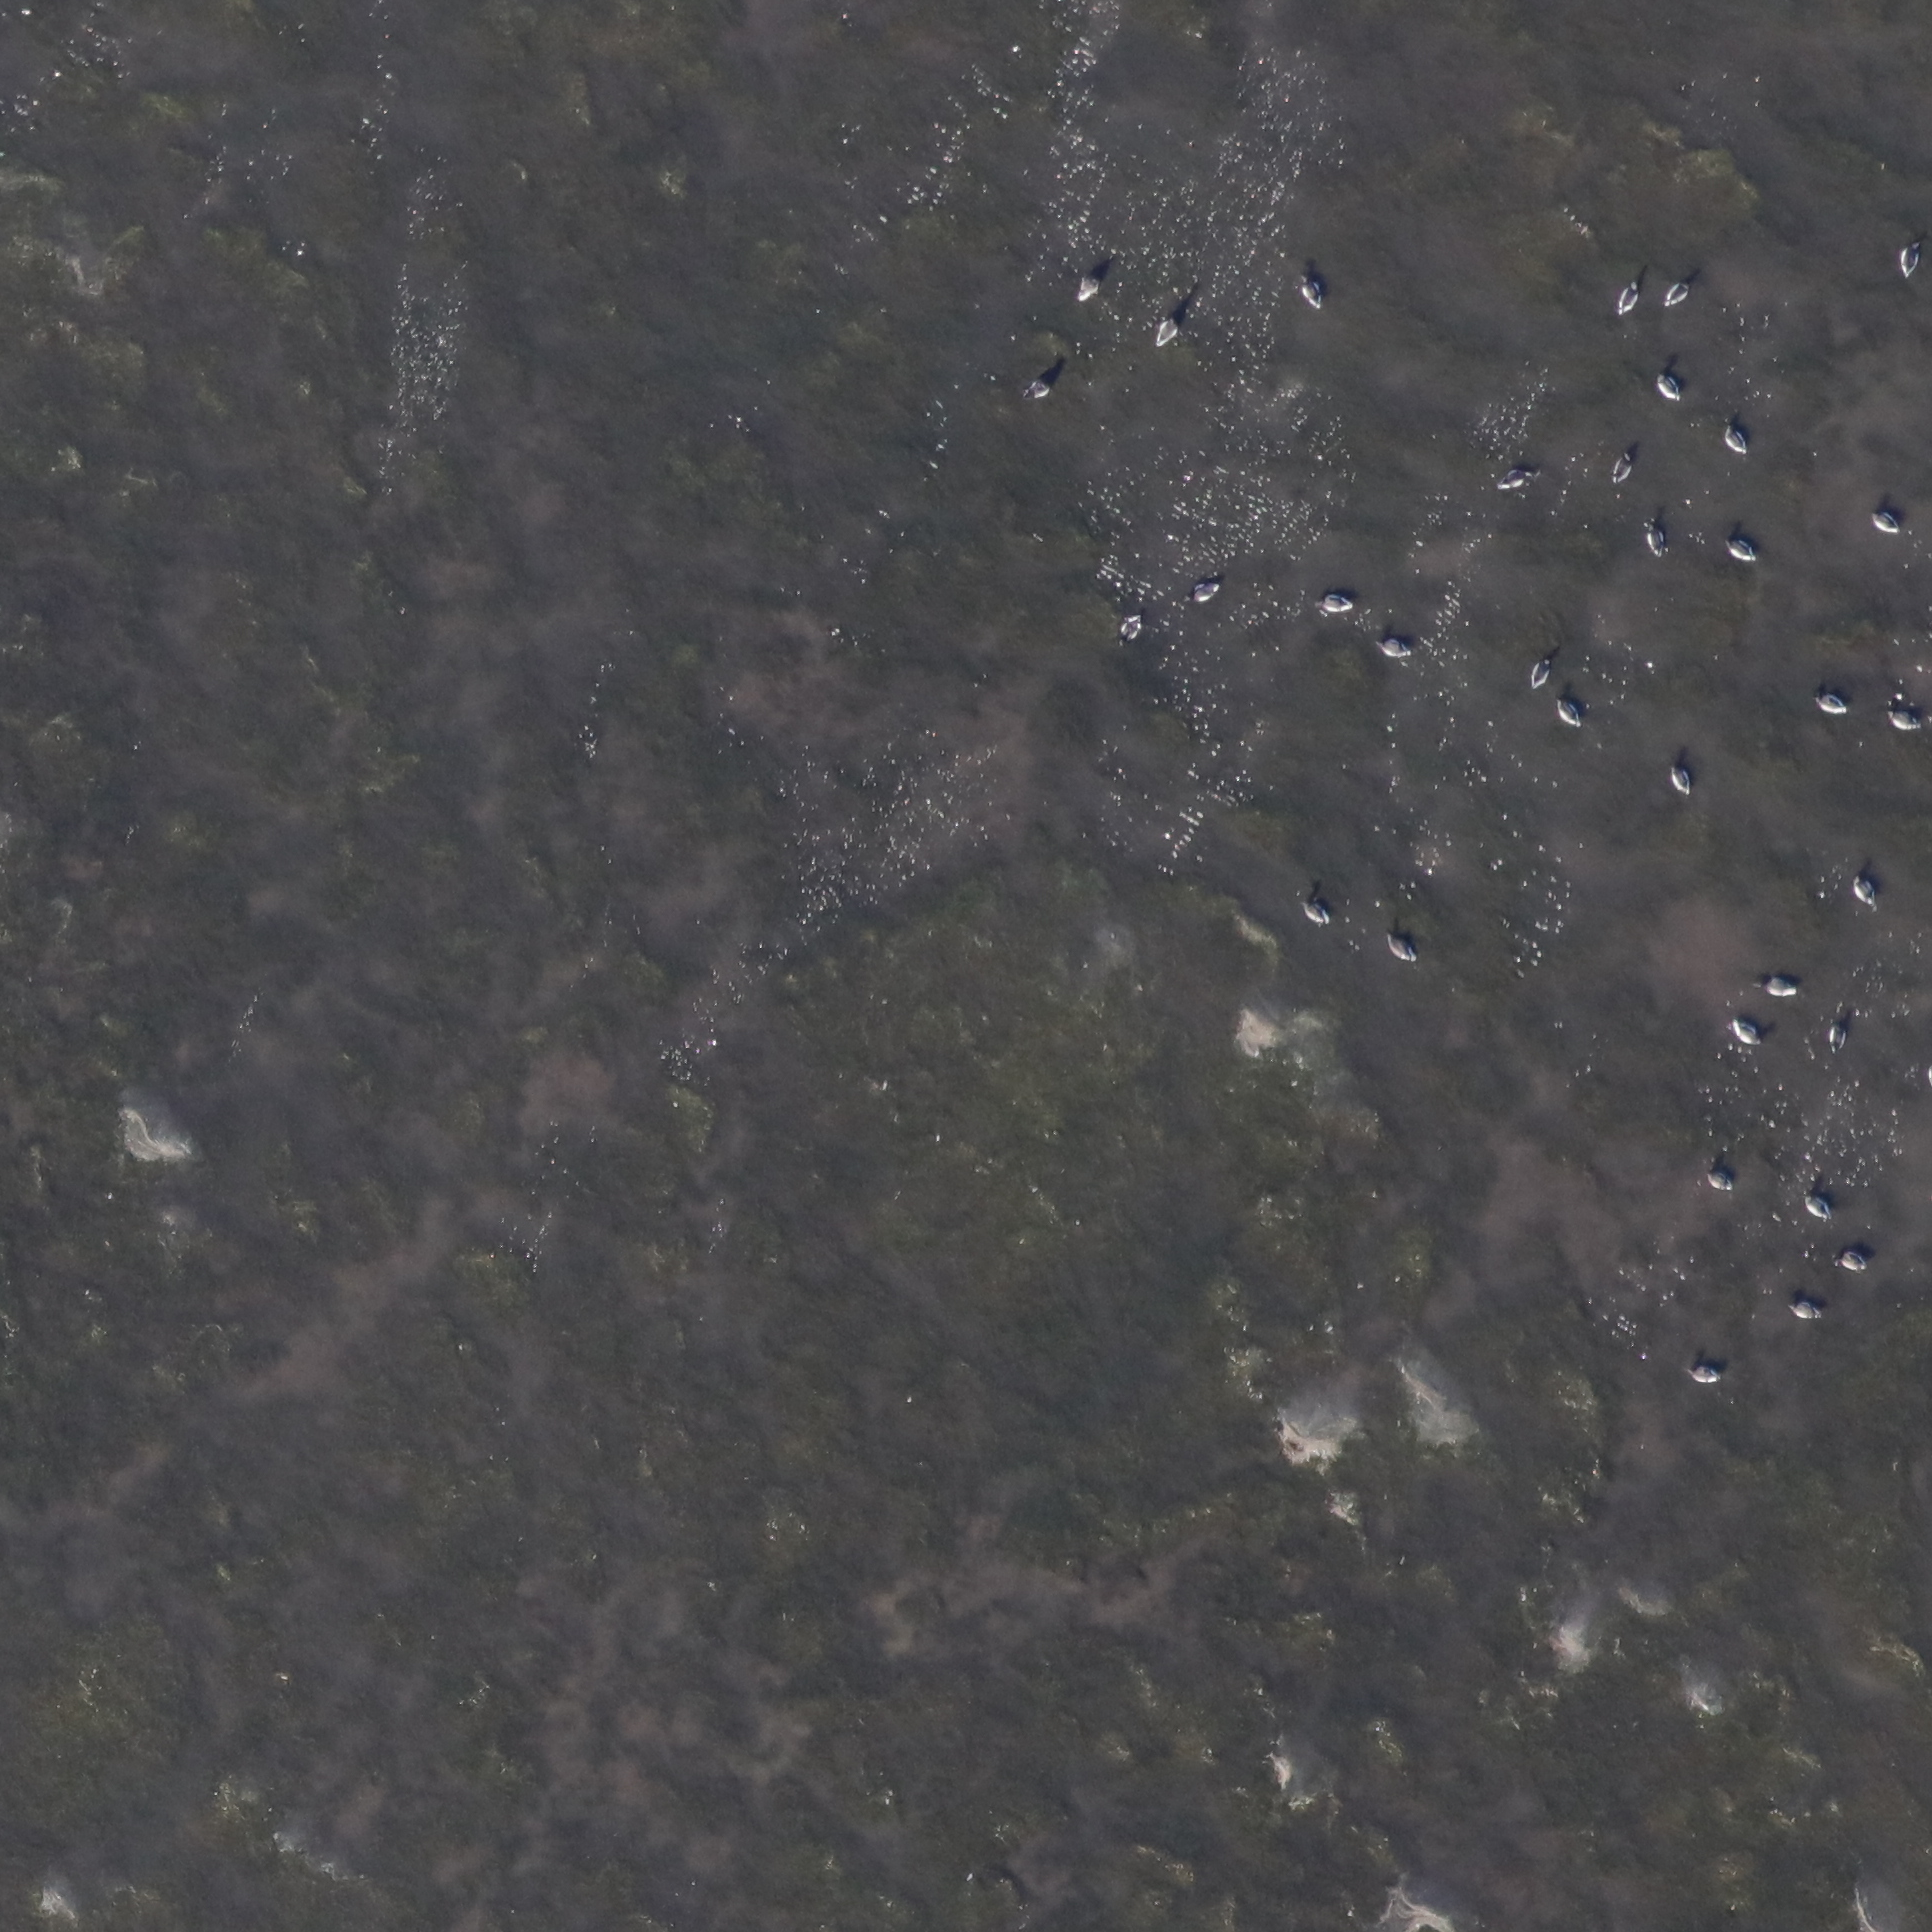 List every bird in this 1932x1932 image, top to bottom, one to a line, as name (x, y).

brant (1911, 259)
brant (1083, 290)
brant (1311, 291)
brant (1680, 294)
brant (1631, 299)
brant (1173, 333)
brant (1044, 390)
brant (1671, 394)
brant (1740, 442)
brant (1624, 459)
brant (1521, 480)
brant (1884, 524)
brant (1732, 544)
brant (1661, 548)
brant (1208, 590)
brant (1334, 602)
brant (1134, 624)
brant (1394, 642)
brant (1541, 674)
brant (1831, 702)
brant (1903, 715)
brant (1570, 719)
brant (1682, 777)
brant (1864, 888)
brant (1314, 908)
brant (1400, 944)
brant (1779, 985)
brant (1746, 1033)
brant (1835, 1040)
brant (1723, 1182)
brant (1817, 1202)
brant (1852, 1260)
brant (1804, 1307)
brant (1701, 1370)